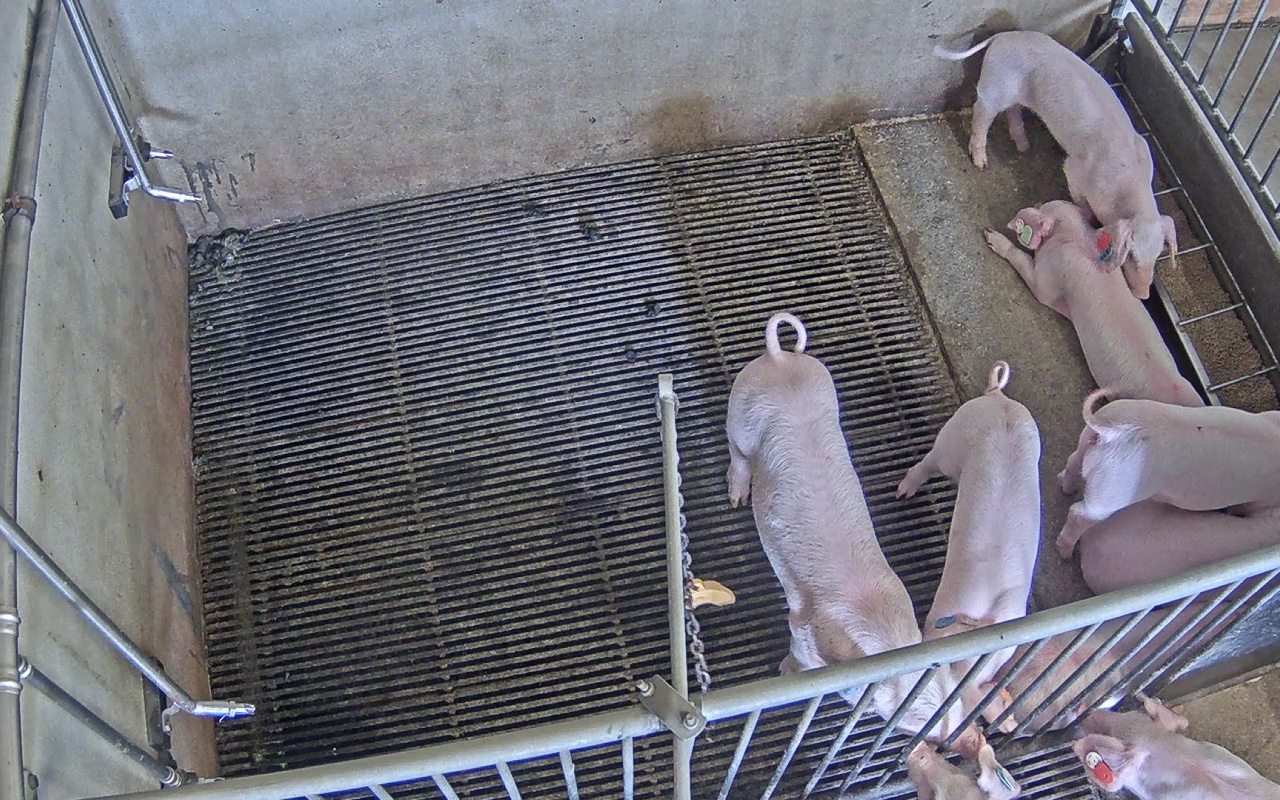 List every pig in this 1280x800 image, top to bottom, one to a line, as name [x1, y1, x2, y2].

pig [934, 28, 1178, 299]
pig [982, 201, 1205, 408]
pig [726, 310, 988, 765]
pig [894, 360, 1043, 724]
pig [1053, 388, 1279, 560]
pig [1081, 498, 1278, 609]
pig [993, 601, 1251, 739]
pig [1072, 693, 1278, 799]
pig [906, 740, 1022, 799]